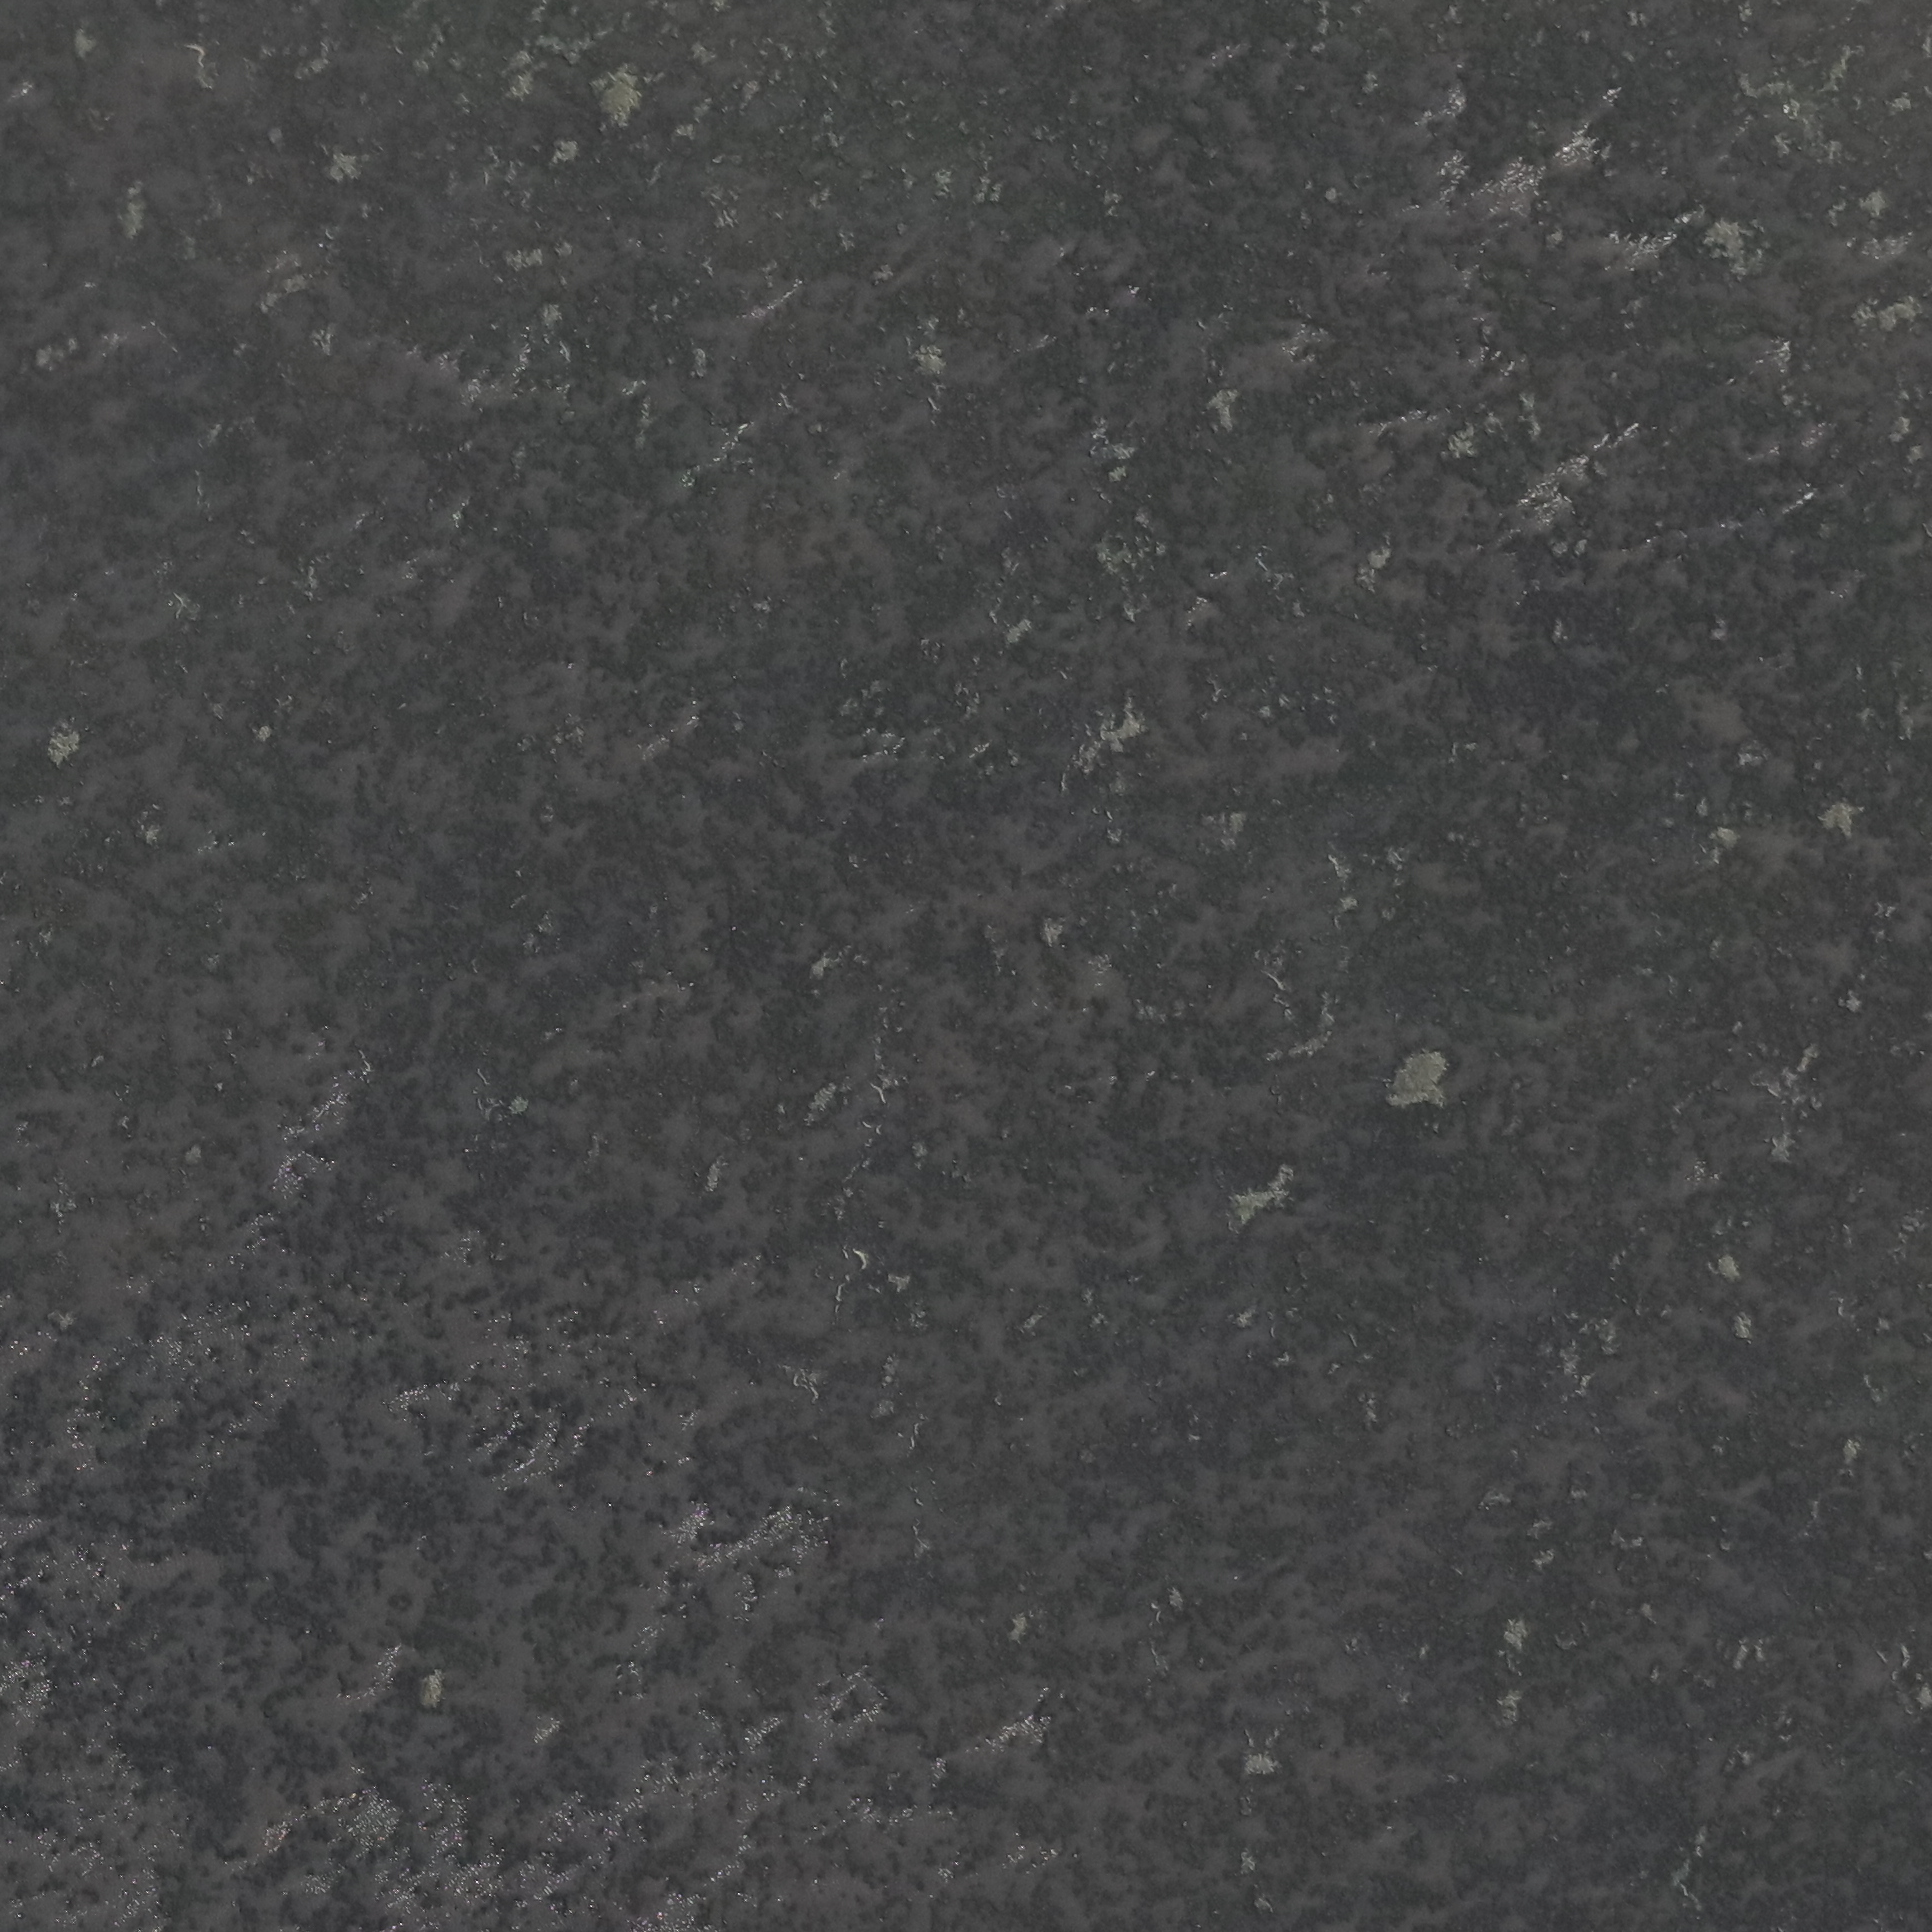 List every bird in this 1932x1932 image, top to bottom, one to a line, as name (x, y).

None